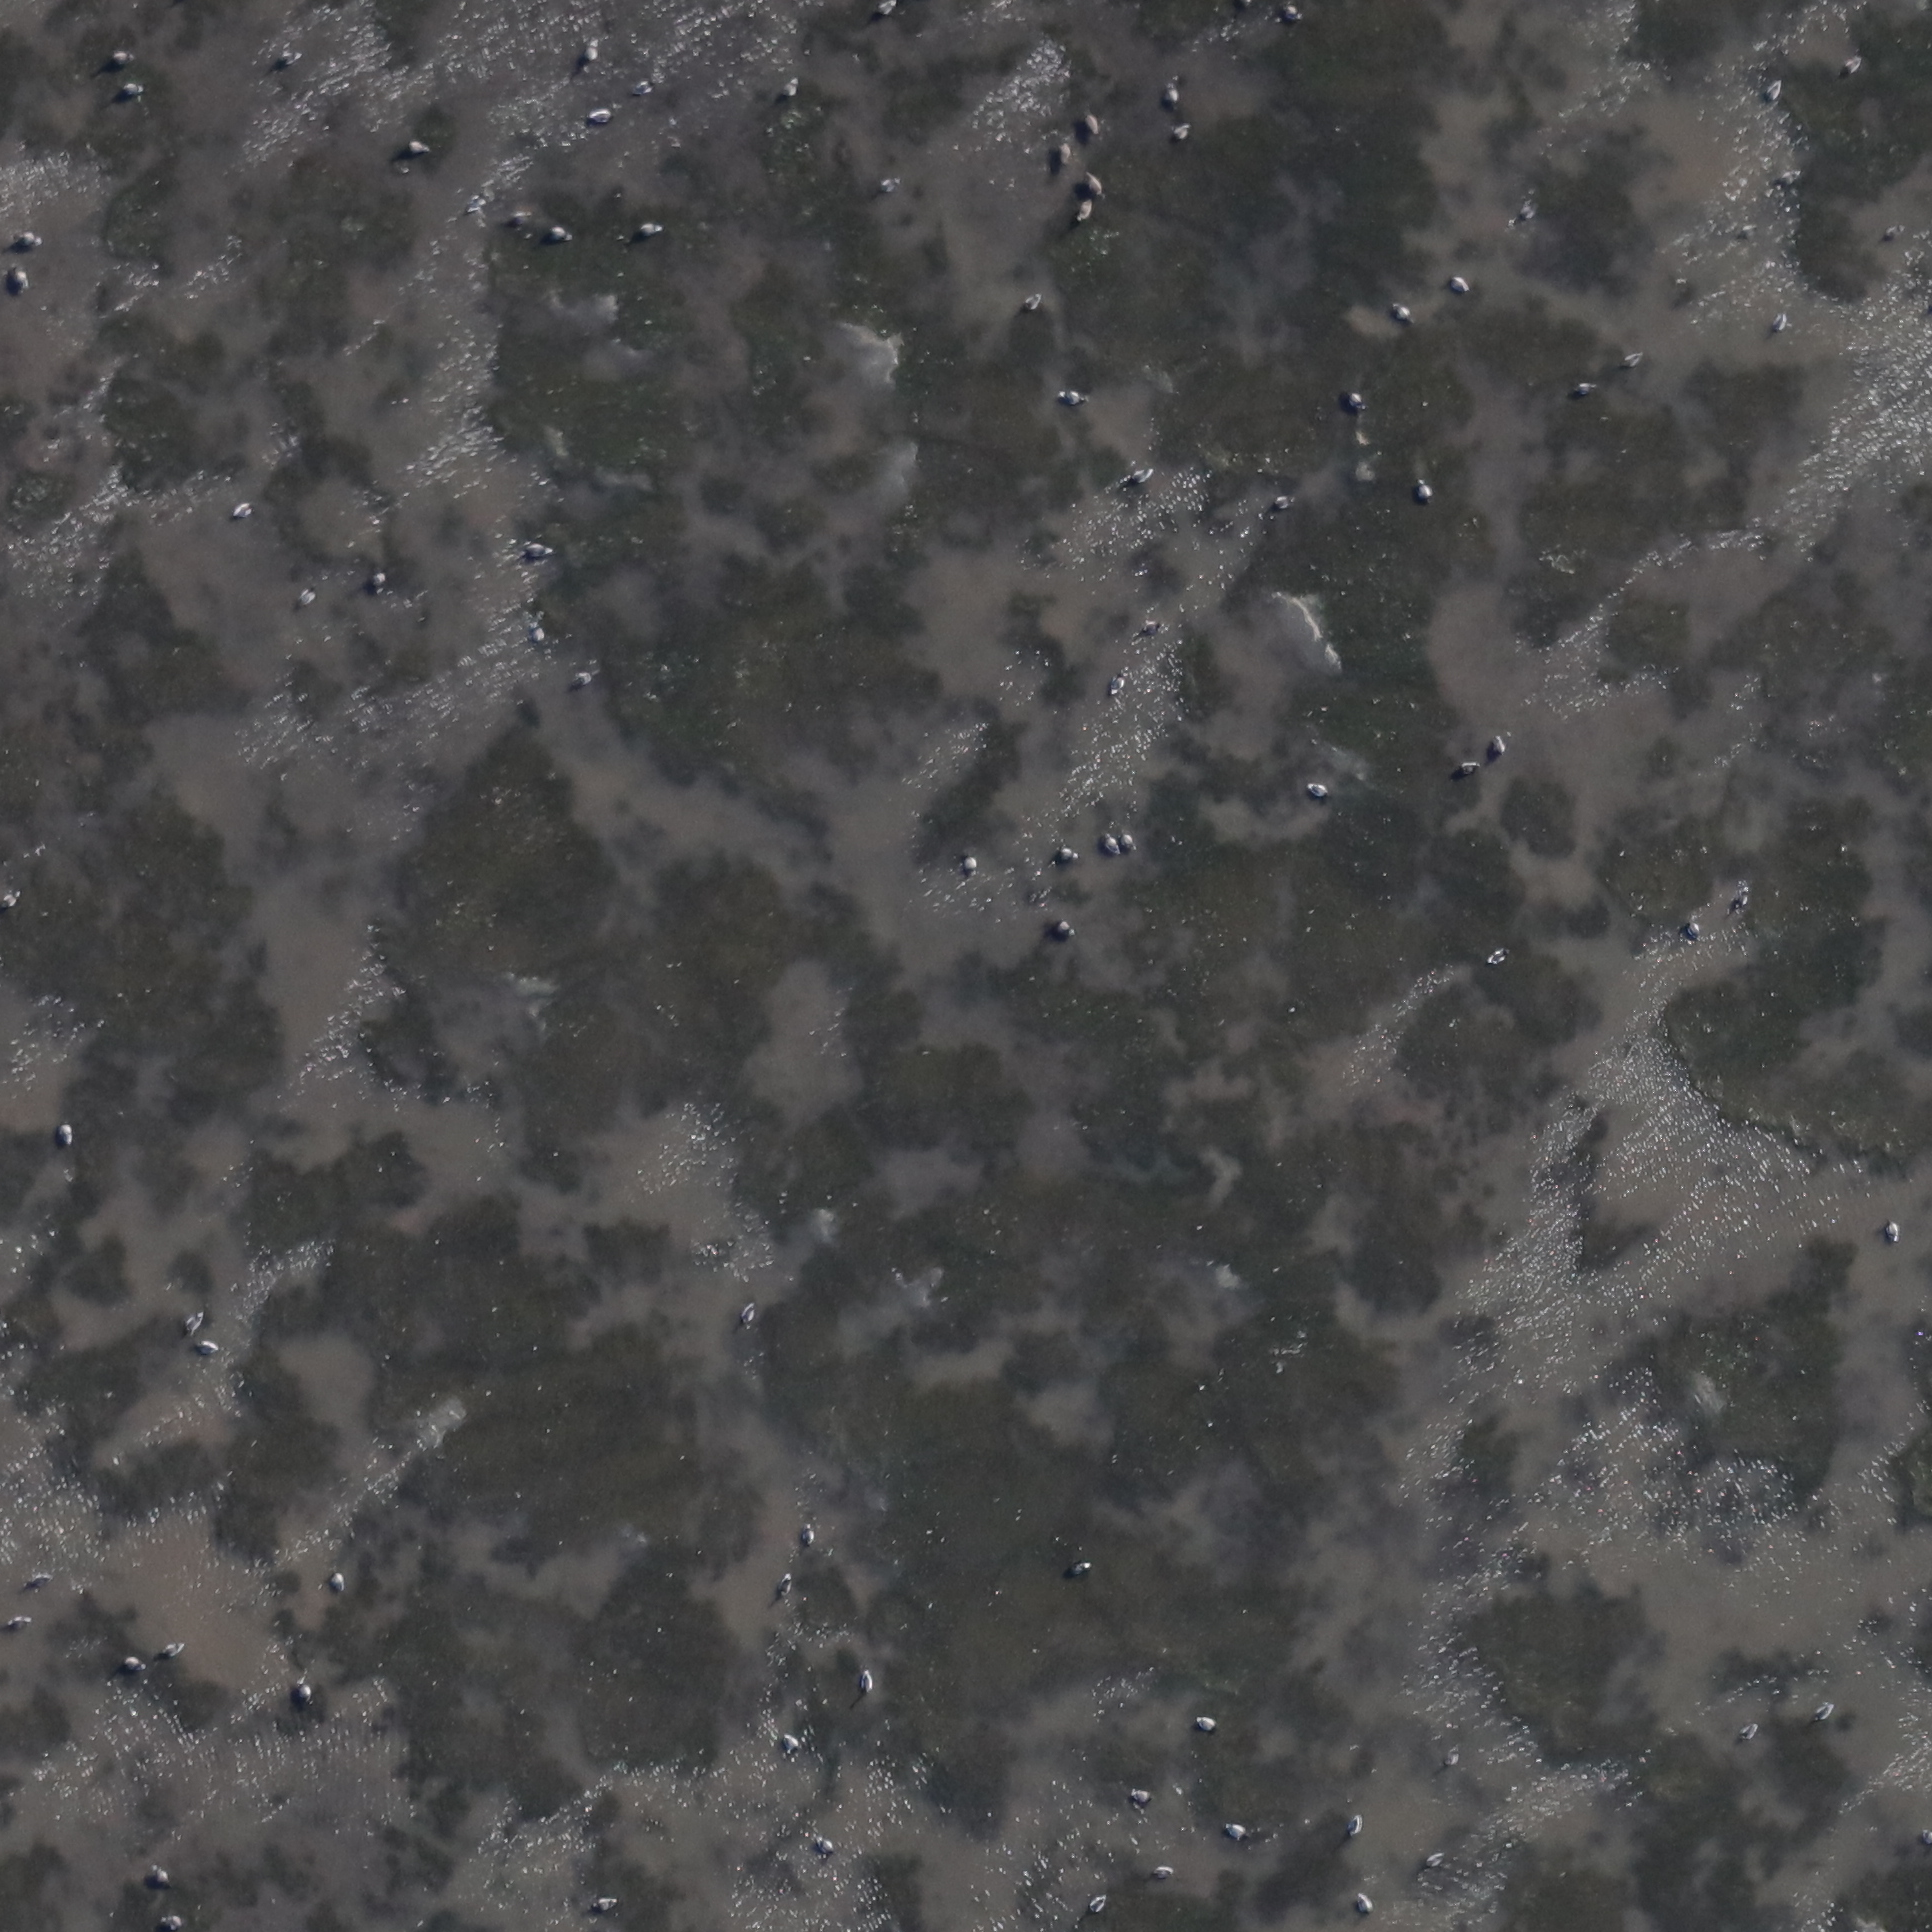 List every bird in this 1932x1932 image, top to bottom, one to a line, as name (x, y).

brant (885, 8)
brant (1291, 11)
brant (593, 51)
brant (122, 58)
brant (289, 58)
brant (1852, 66)
brant (642, 87)
brant (133, 90)
brant (1774, 92)
brant (792, 93)
brant (1174, 95)
brant (603, 117)
Canada goose (1089, 123)
brant (1184, 133)
brant (414, 147)
Canada goose (1061, 152)
brant (1787, 176)
brant (889, 183)
Canada goose (1094, 185)
brant (474, 204)
Canada goose (1084, 210)
brant (1529, 210)
brant (521, 218)
brant (648, 231)
brant (1749, 231)
brant (1891, 232)
brant (561, 234)
brant (27, 240)
brant (19, 279)
brant (1458, 285)
brant (1034, 302)
brant (1403, 313)
brant (1779, 324)
brant (1631, 361)
brant (1582, 389)
brant (1073, 398)
brant (1355, 400)
brant (1140, 474)
brant (1424, 491)
brant (1283, 502)
brant (243, 509)
brant (537, 550)
brant (380, 578)
brant (308, 596)
brant (1152, 628)
brant (537, 635)
brant (585, 679)
brant (1117, 682)
brant (1498, 745)
brant (1468, 767)
brant (1319, 790)
brant (1126, 841)
brant (1111, 844)
brant (1063, 852)
brant (968, 865)
brant (10, 899)
brant (1742, 900)
brant (1064, 928)
brant (1693, 929)
brant (1499, 955)
brant (64, 1133)
brant (1891, 1230)
brant (747, 1316)
brant (194, 1323)
brant (208, 1347)
brant (808, 1536)
brant (1075, 1571)
brant (44, 1580)
brant (338, 1582)
brant (786, 1586)
brant (19, 1621)
brant (172, 1650)
brant (133, 1664)
brant (865, 1682)
brant (304, 1691)
brant (1822, 1714)
brant (1206, 1724)
brant (1748, 1732)
brant (793, 1743)
brant (1453, 1757)
brant (1141, 1797)
brant (1354, 1827)
brant (1236, 1831)
brant (1930, 1837)
brant (824, 1847)
brant (1434, 1860)
brant (1162, 1872)
brant (161, 1877)
brant (605, 1903)
brant (1363, 1903)
brant (1096, 1904)
brant (173, 1922)